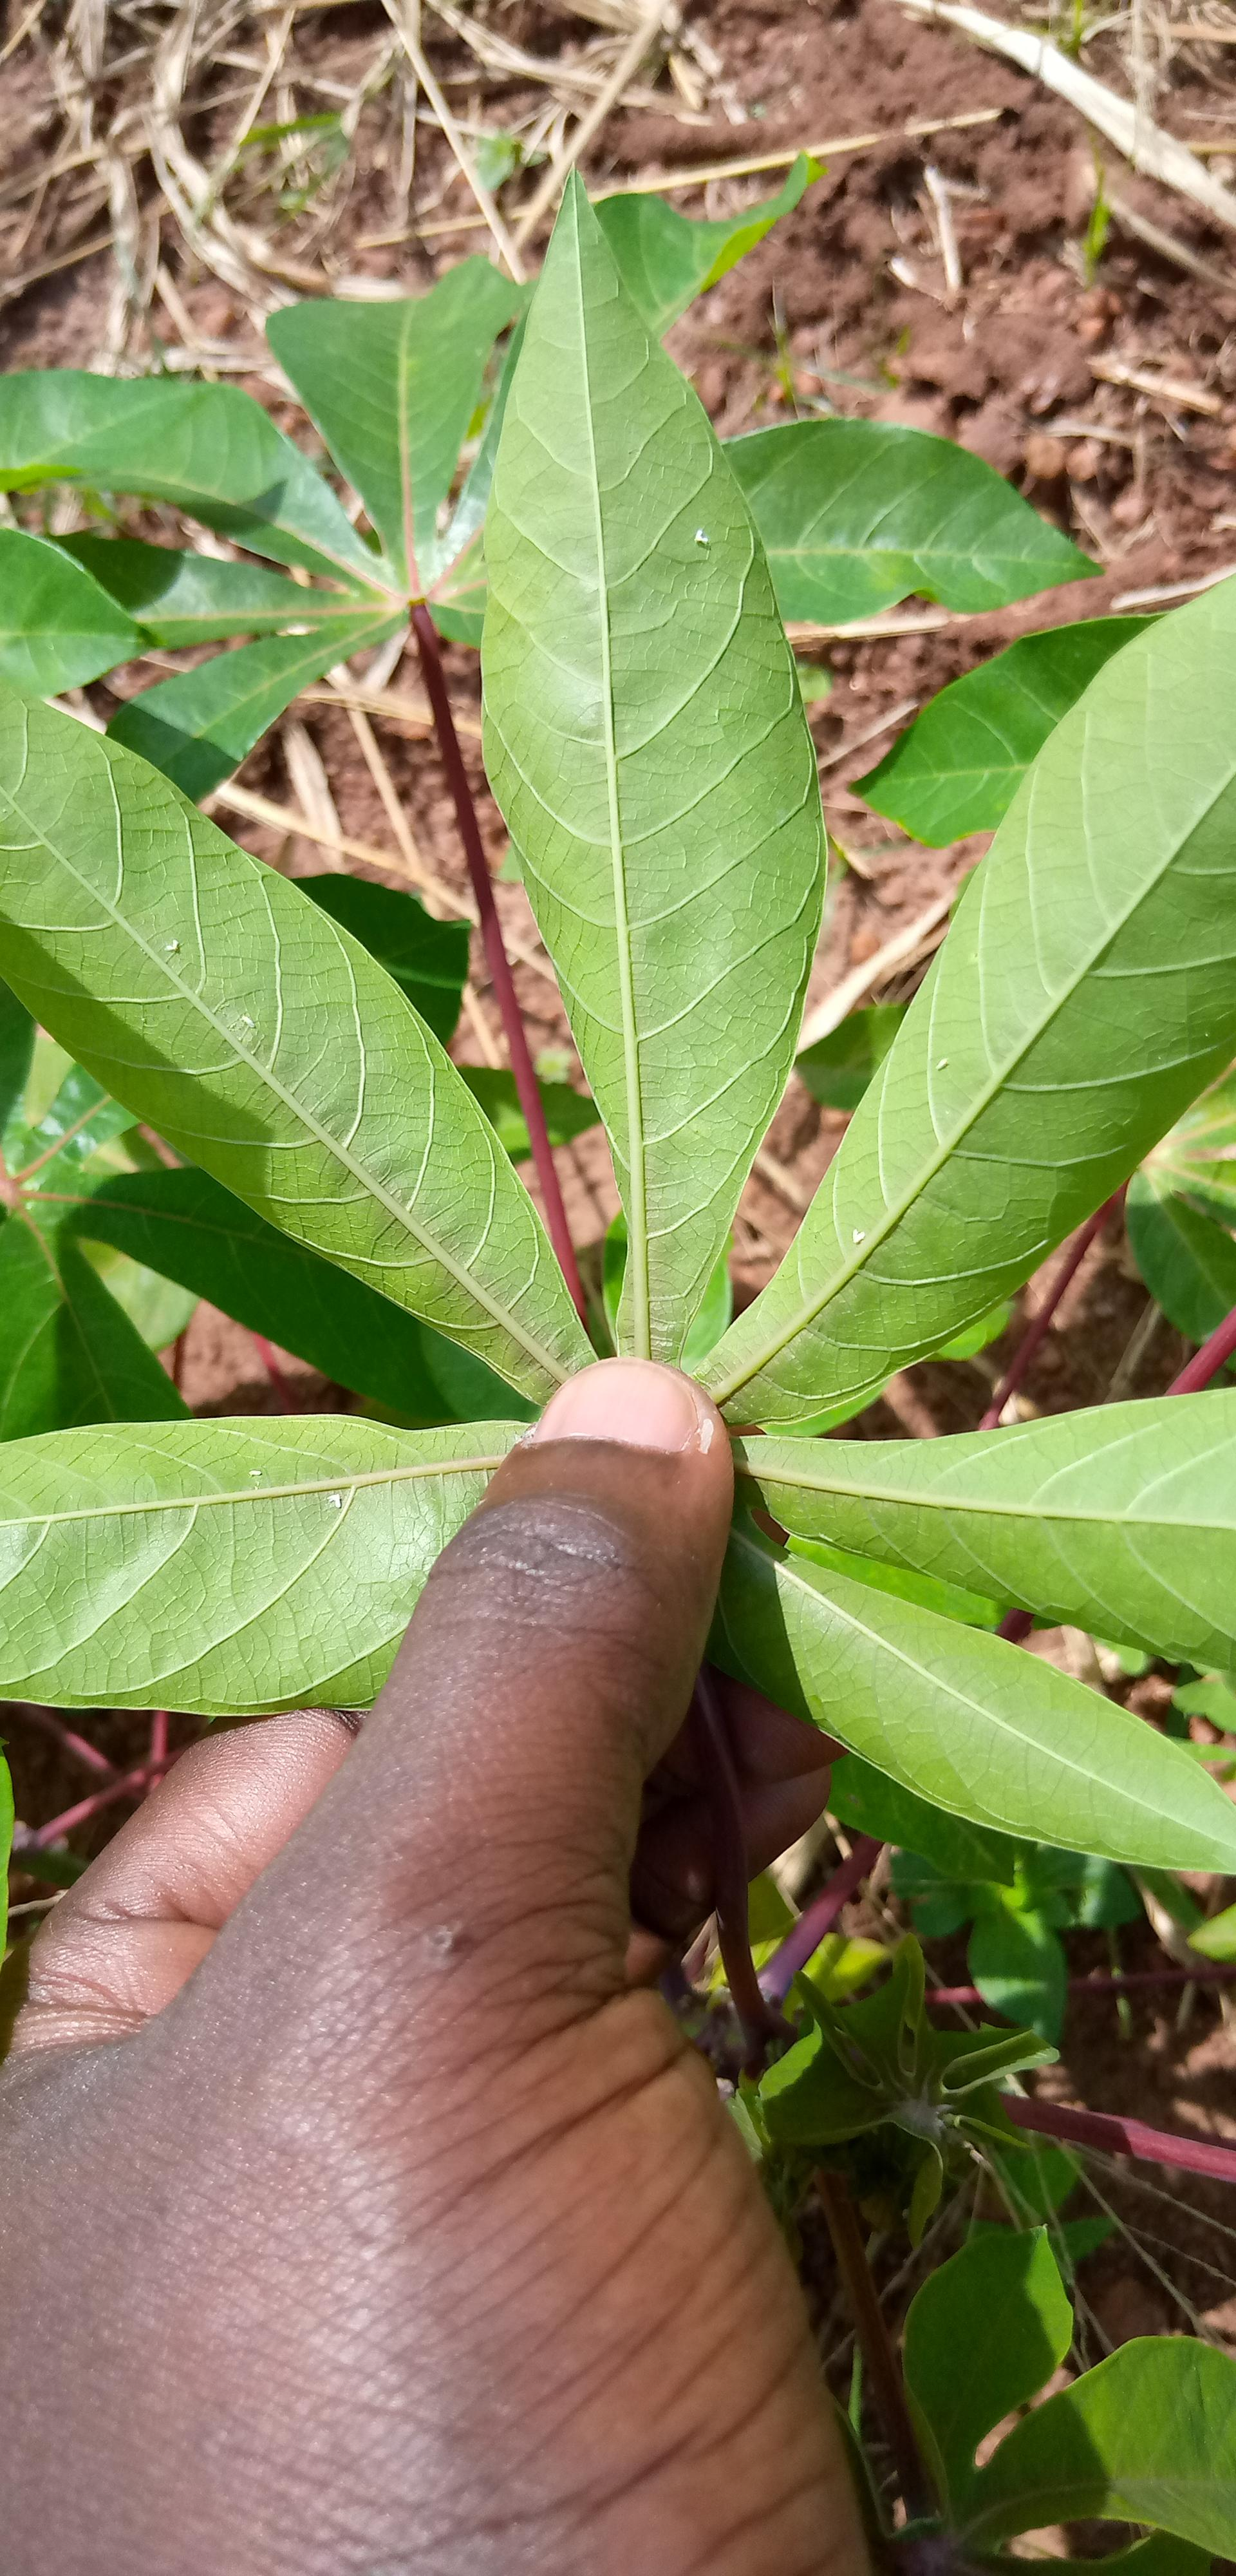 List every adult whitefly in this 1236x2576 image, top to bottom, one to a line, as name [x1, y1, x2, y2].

whitefly [689, 526, 718, 551]
whitefly [160, 933, 184, 956]
whitefly [236, 1009, 259, 1032]
whitefly [934, 1052, 953, 1082]
whitefly [847, 1224, 871, 1251]
whitefly [246, 1467, 268, 1482]
whitefly [324, 1488, 348, 1511]